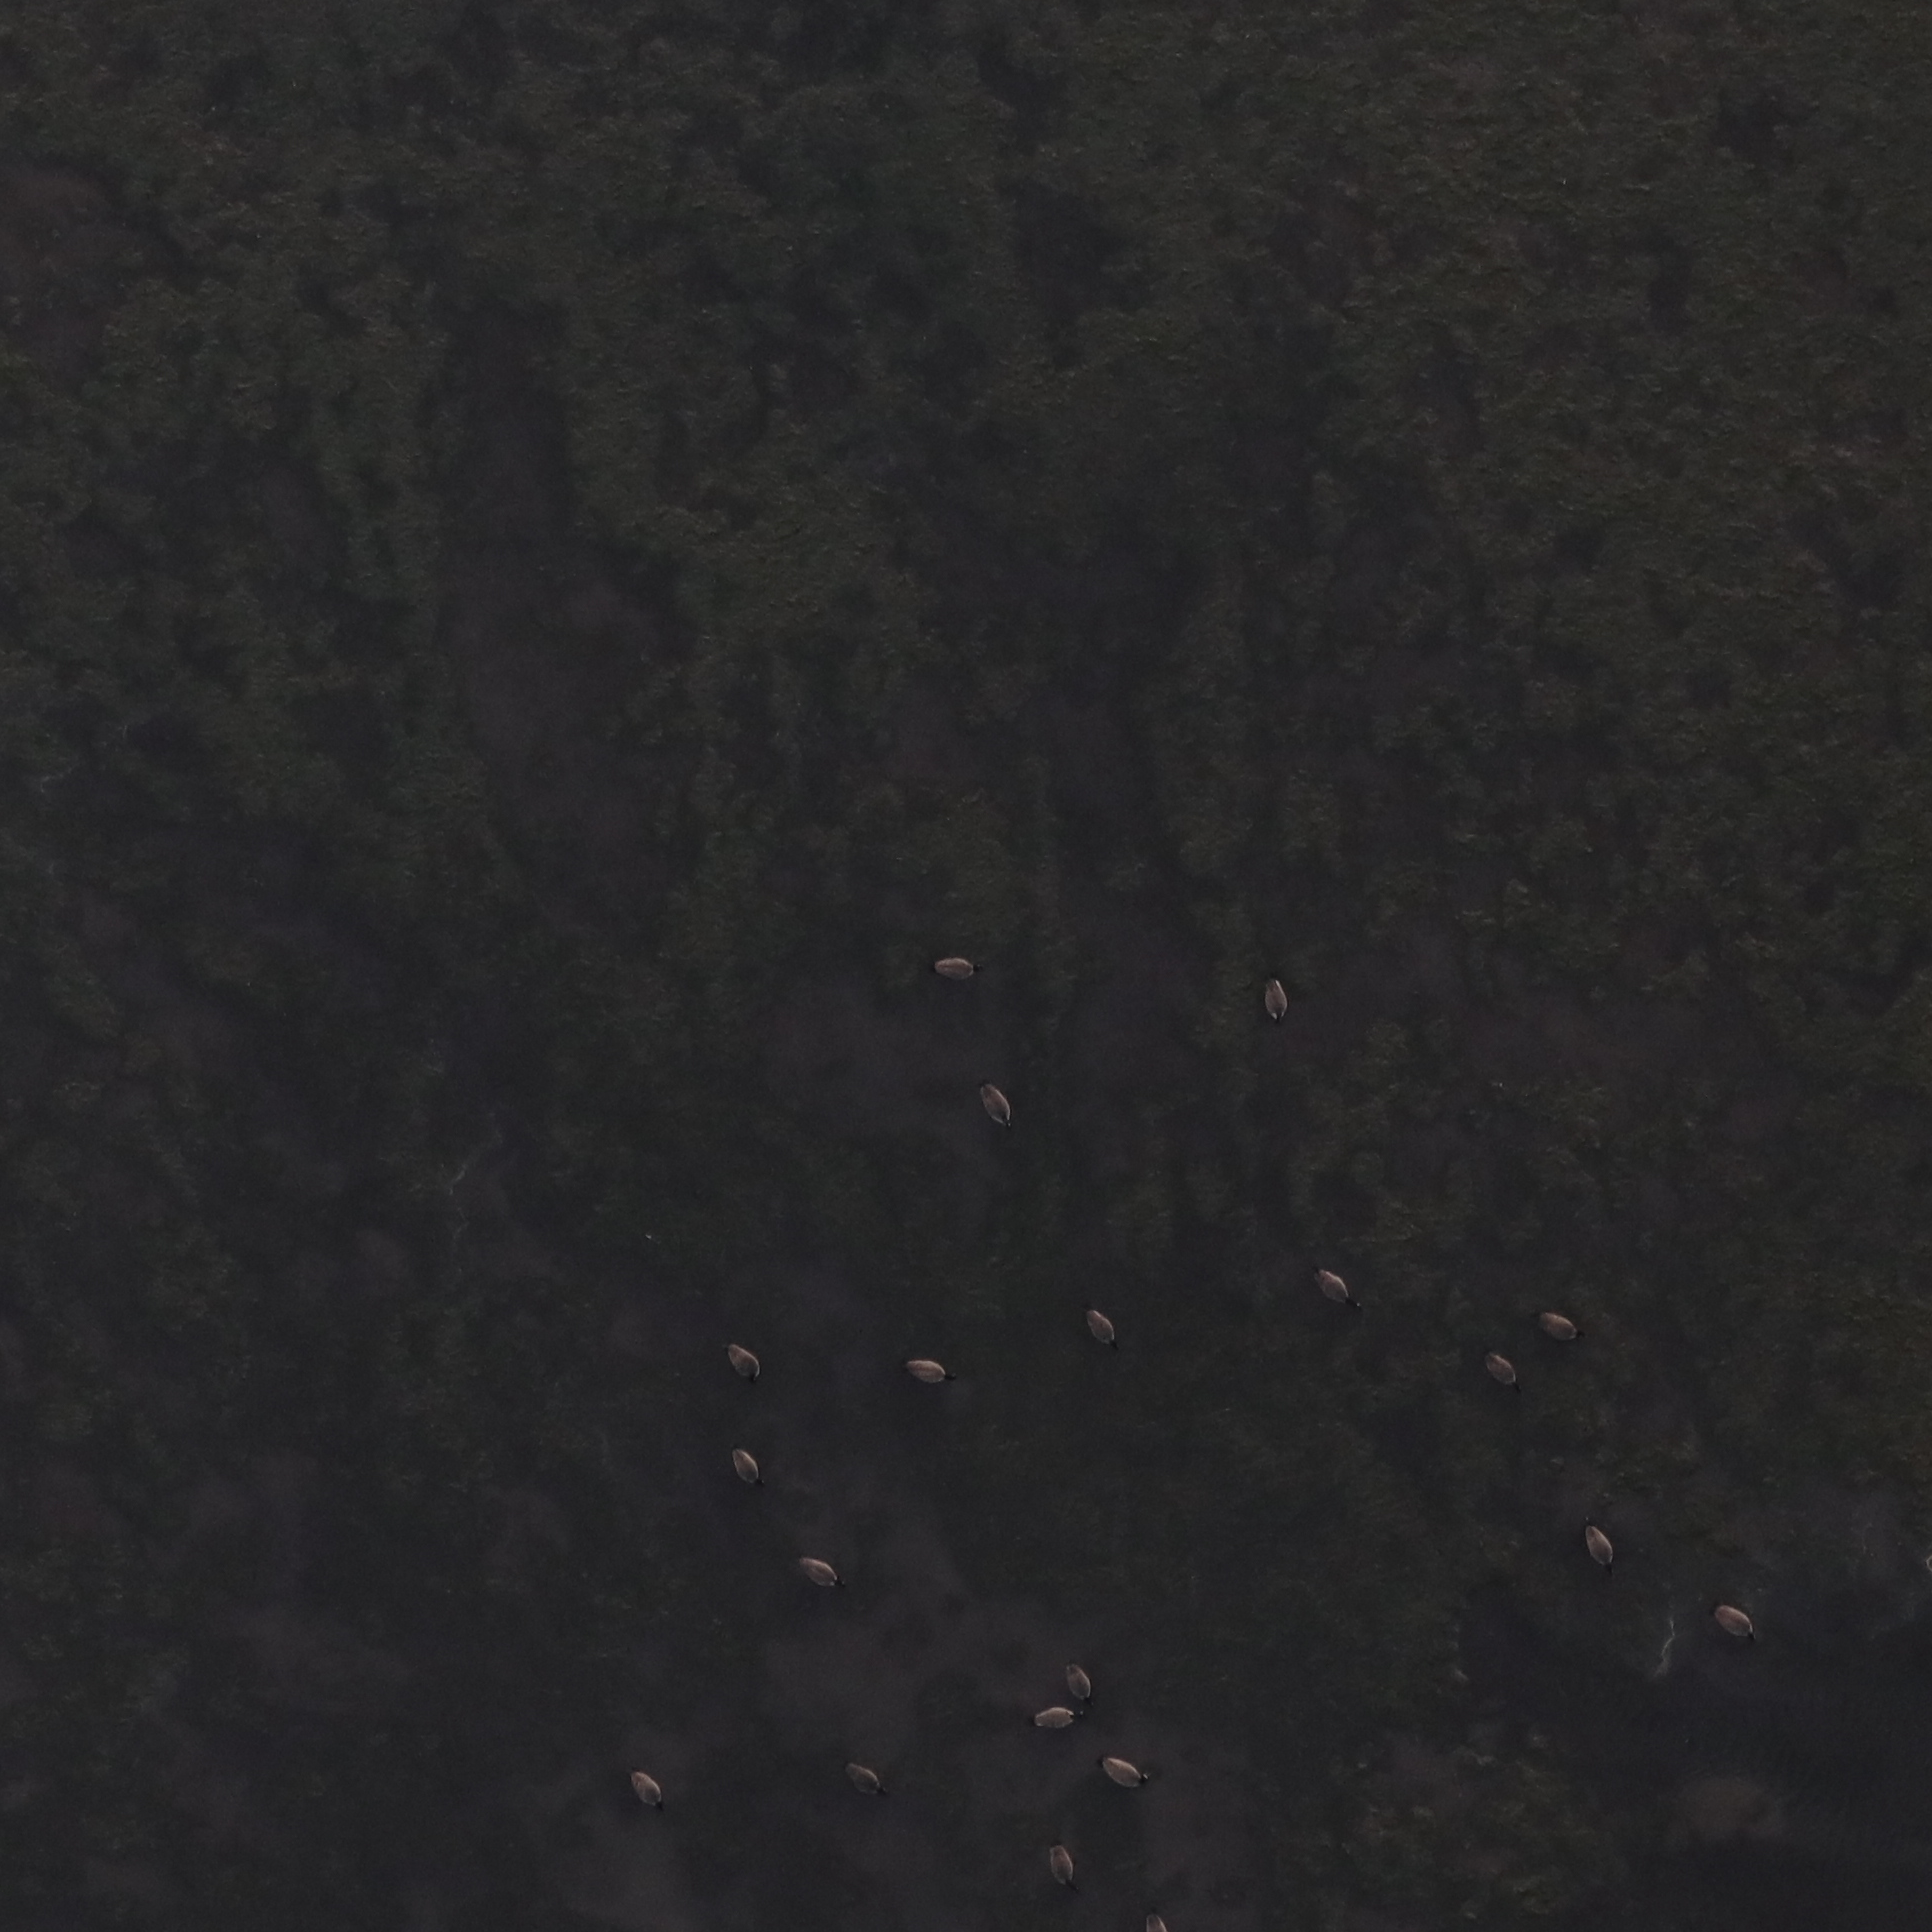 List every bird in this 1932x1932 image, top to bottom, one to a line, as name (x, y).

Canada goose (956, 969)
Canada goose (1277, 999)
Canada goose (996, 1101)
Canada goose (1331, 1288)
Canada goose (1556, 1327)
Canada goose (1102, 1328)
Canada goose (741, 1361)
Canada goose (1500, 1371)
Canada goose (927, 1373)
Canada goose (743, 1467)
Canada goose (1600, 1547)
Canada goose (818, 1571)
Canada goose (1733, 1622)
Canada goose (1081, 1681)
Canada goose (1058, 1714)
Canada goose (1123, 1774)
Canada goose (864, 1783)
Canada goose (647, 1788)
Canada goose (1061, 1864)